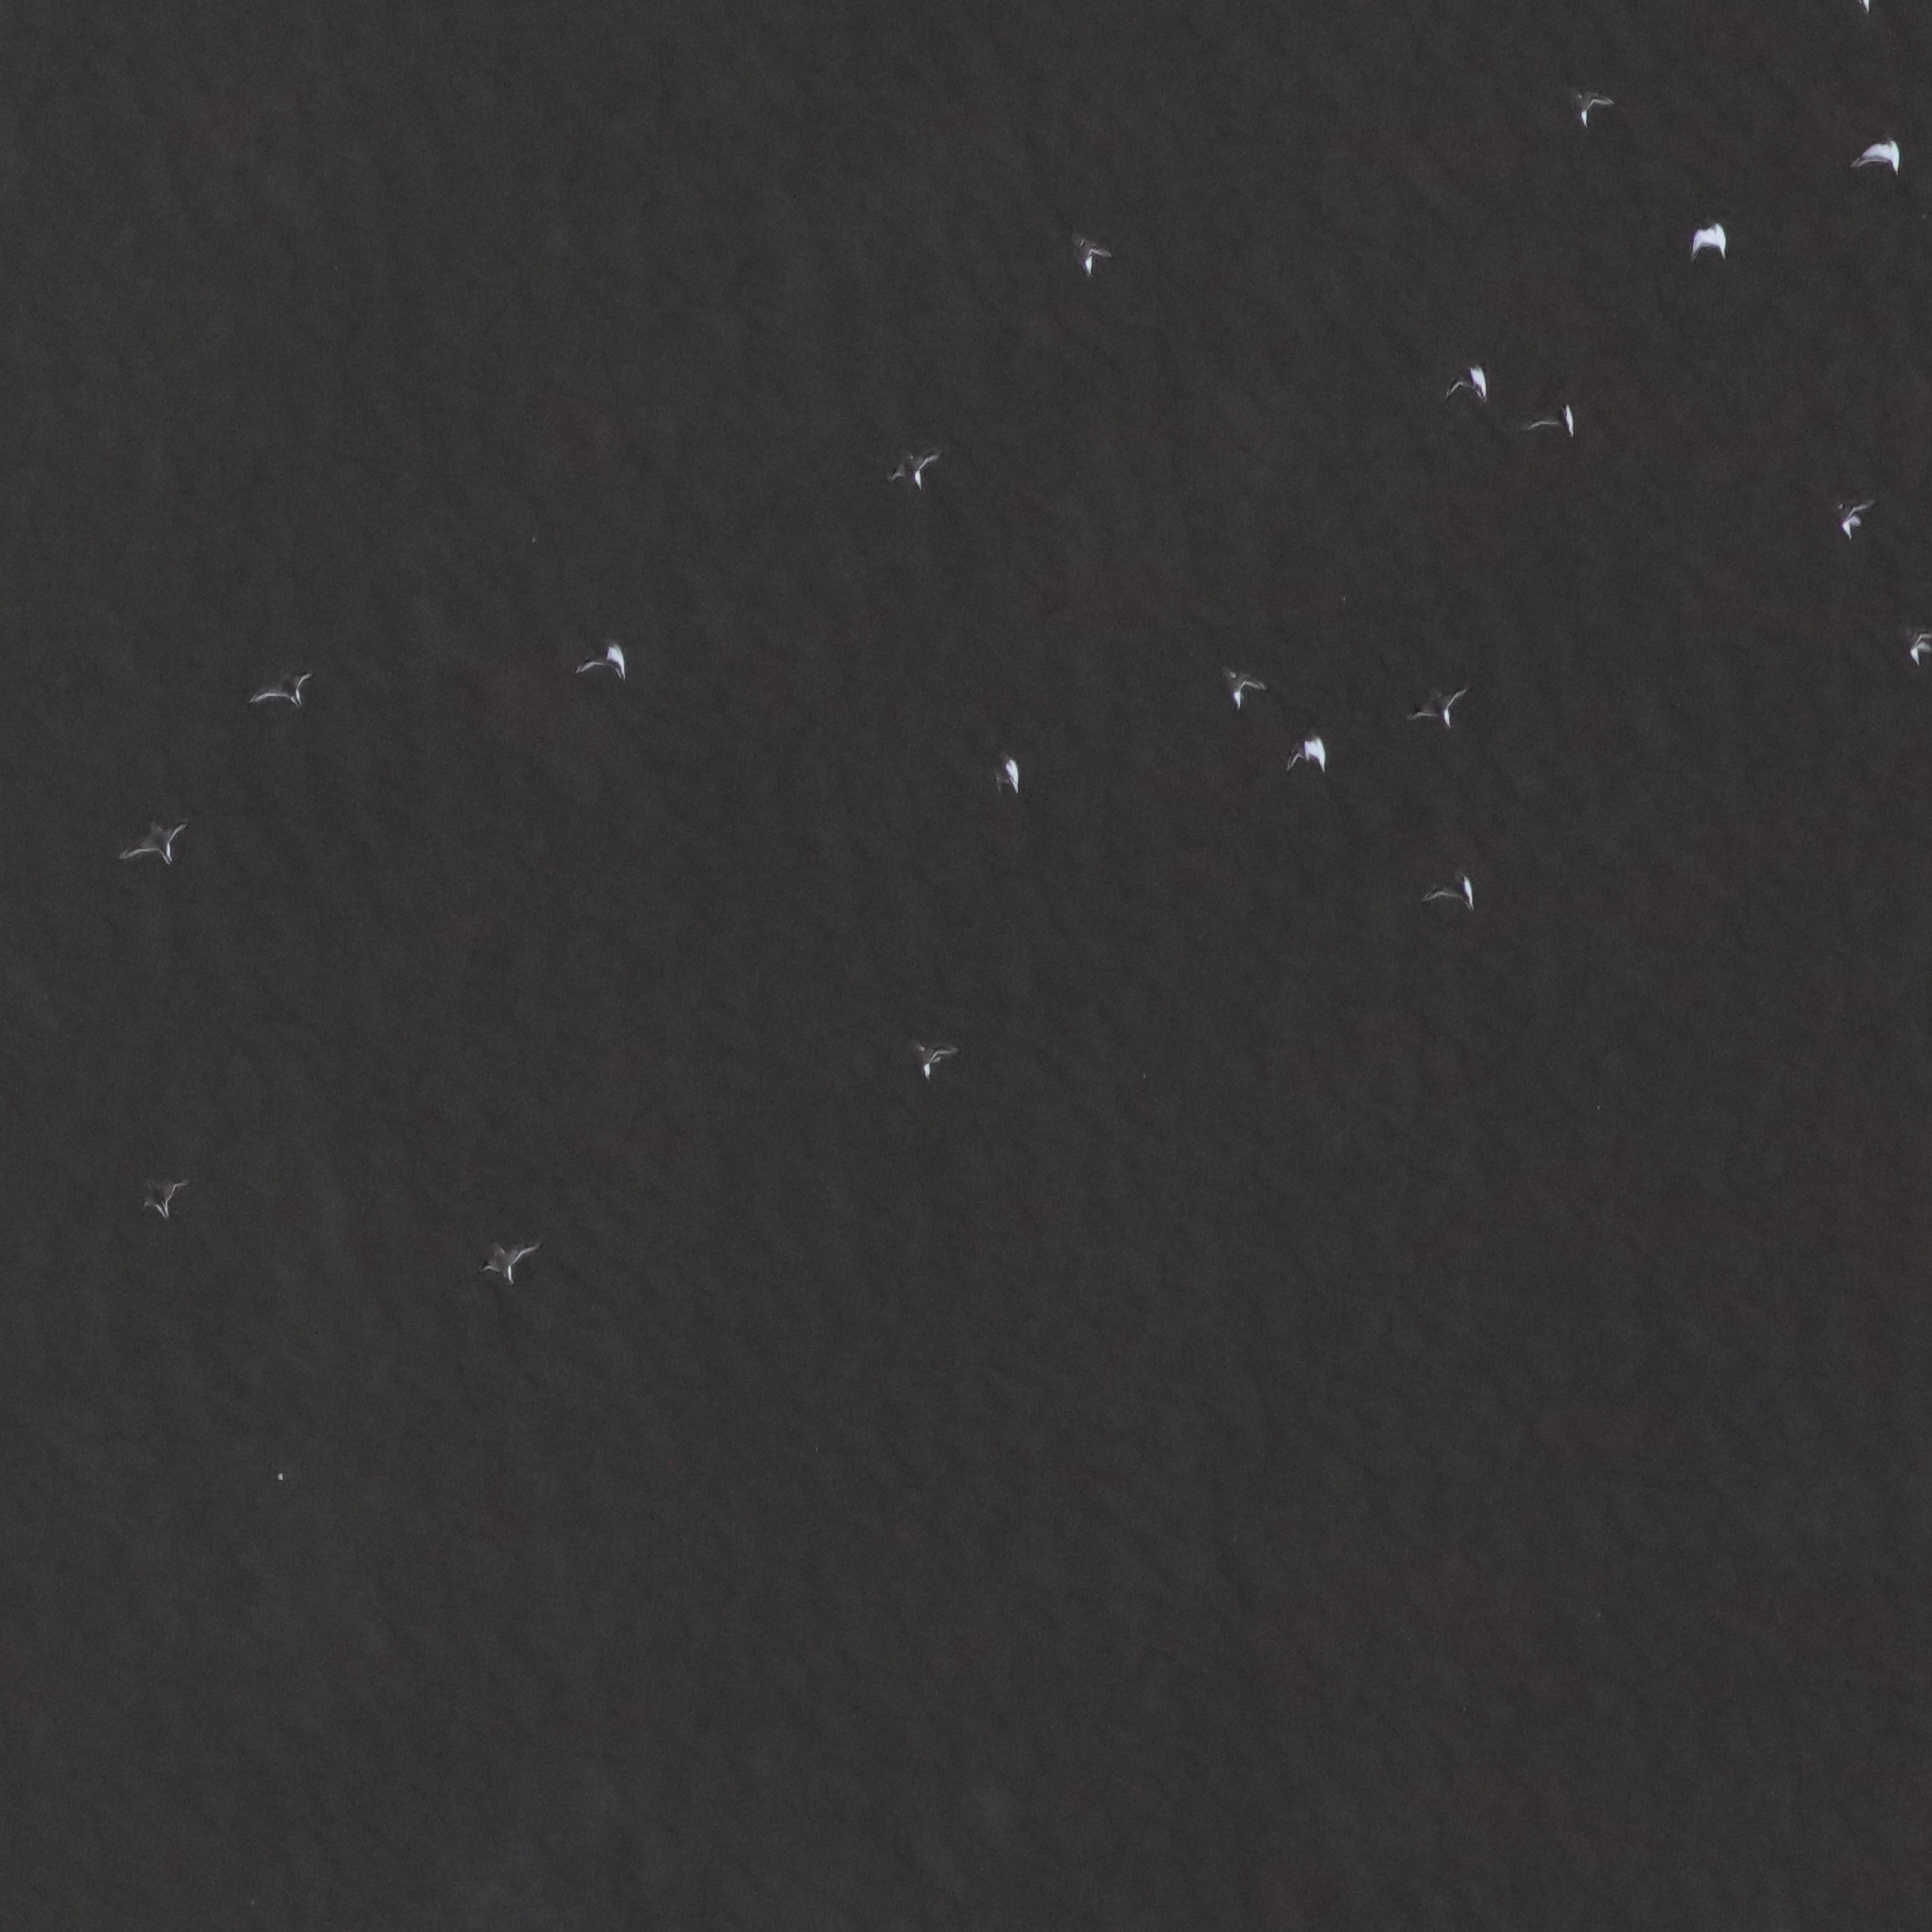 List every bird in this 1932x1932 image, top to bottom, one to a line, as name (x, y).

other bird (1583, 98)
other bird (1890, 160)
other bird (1716, 241)
other bird (1082, 259)
other bird (1474, 379)
other bird (1560, 421)
other bird (928, 466)
other bird (1854, 512)
other bird (1912, 638)
other bird (612, 654)
other bird (1242, 677)
other bird (282, 681)
other bird (1447, 695)
other bird (1314, 758)
other bird (1025, 774)
other bird (162, 832)
other bird (1459, 889)
other bird (928, 1048)
other bird (158, 1193)
other bird (503, 1278)